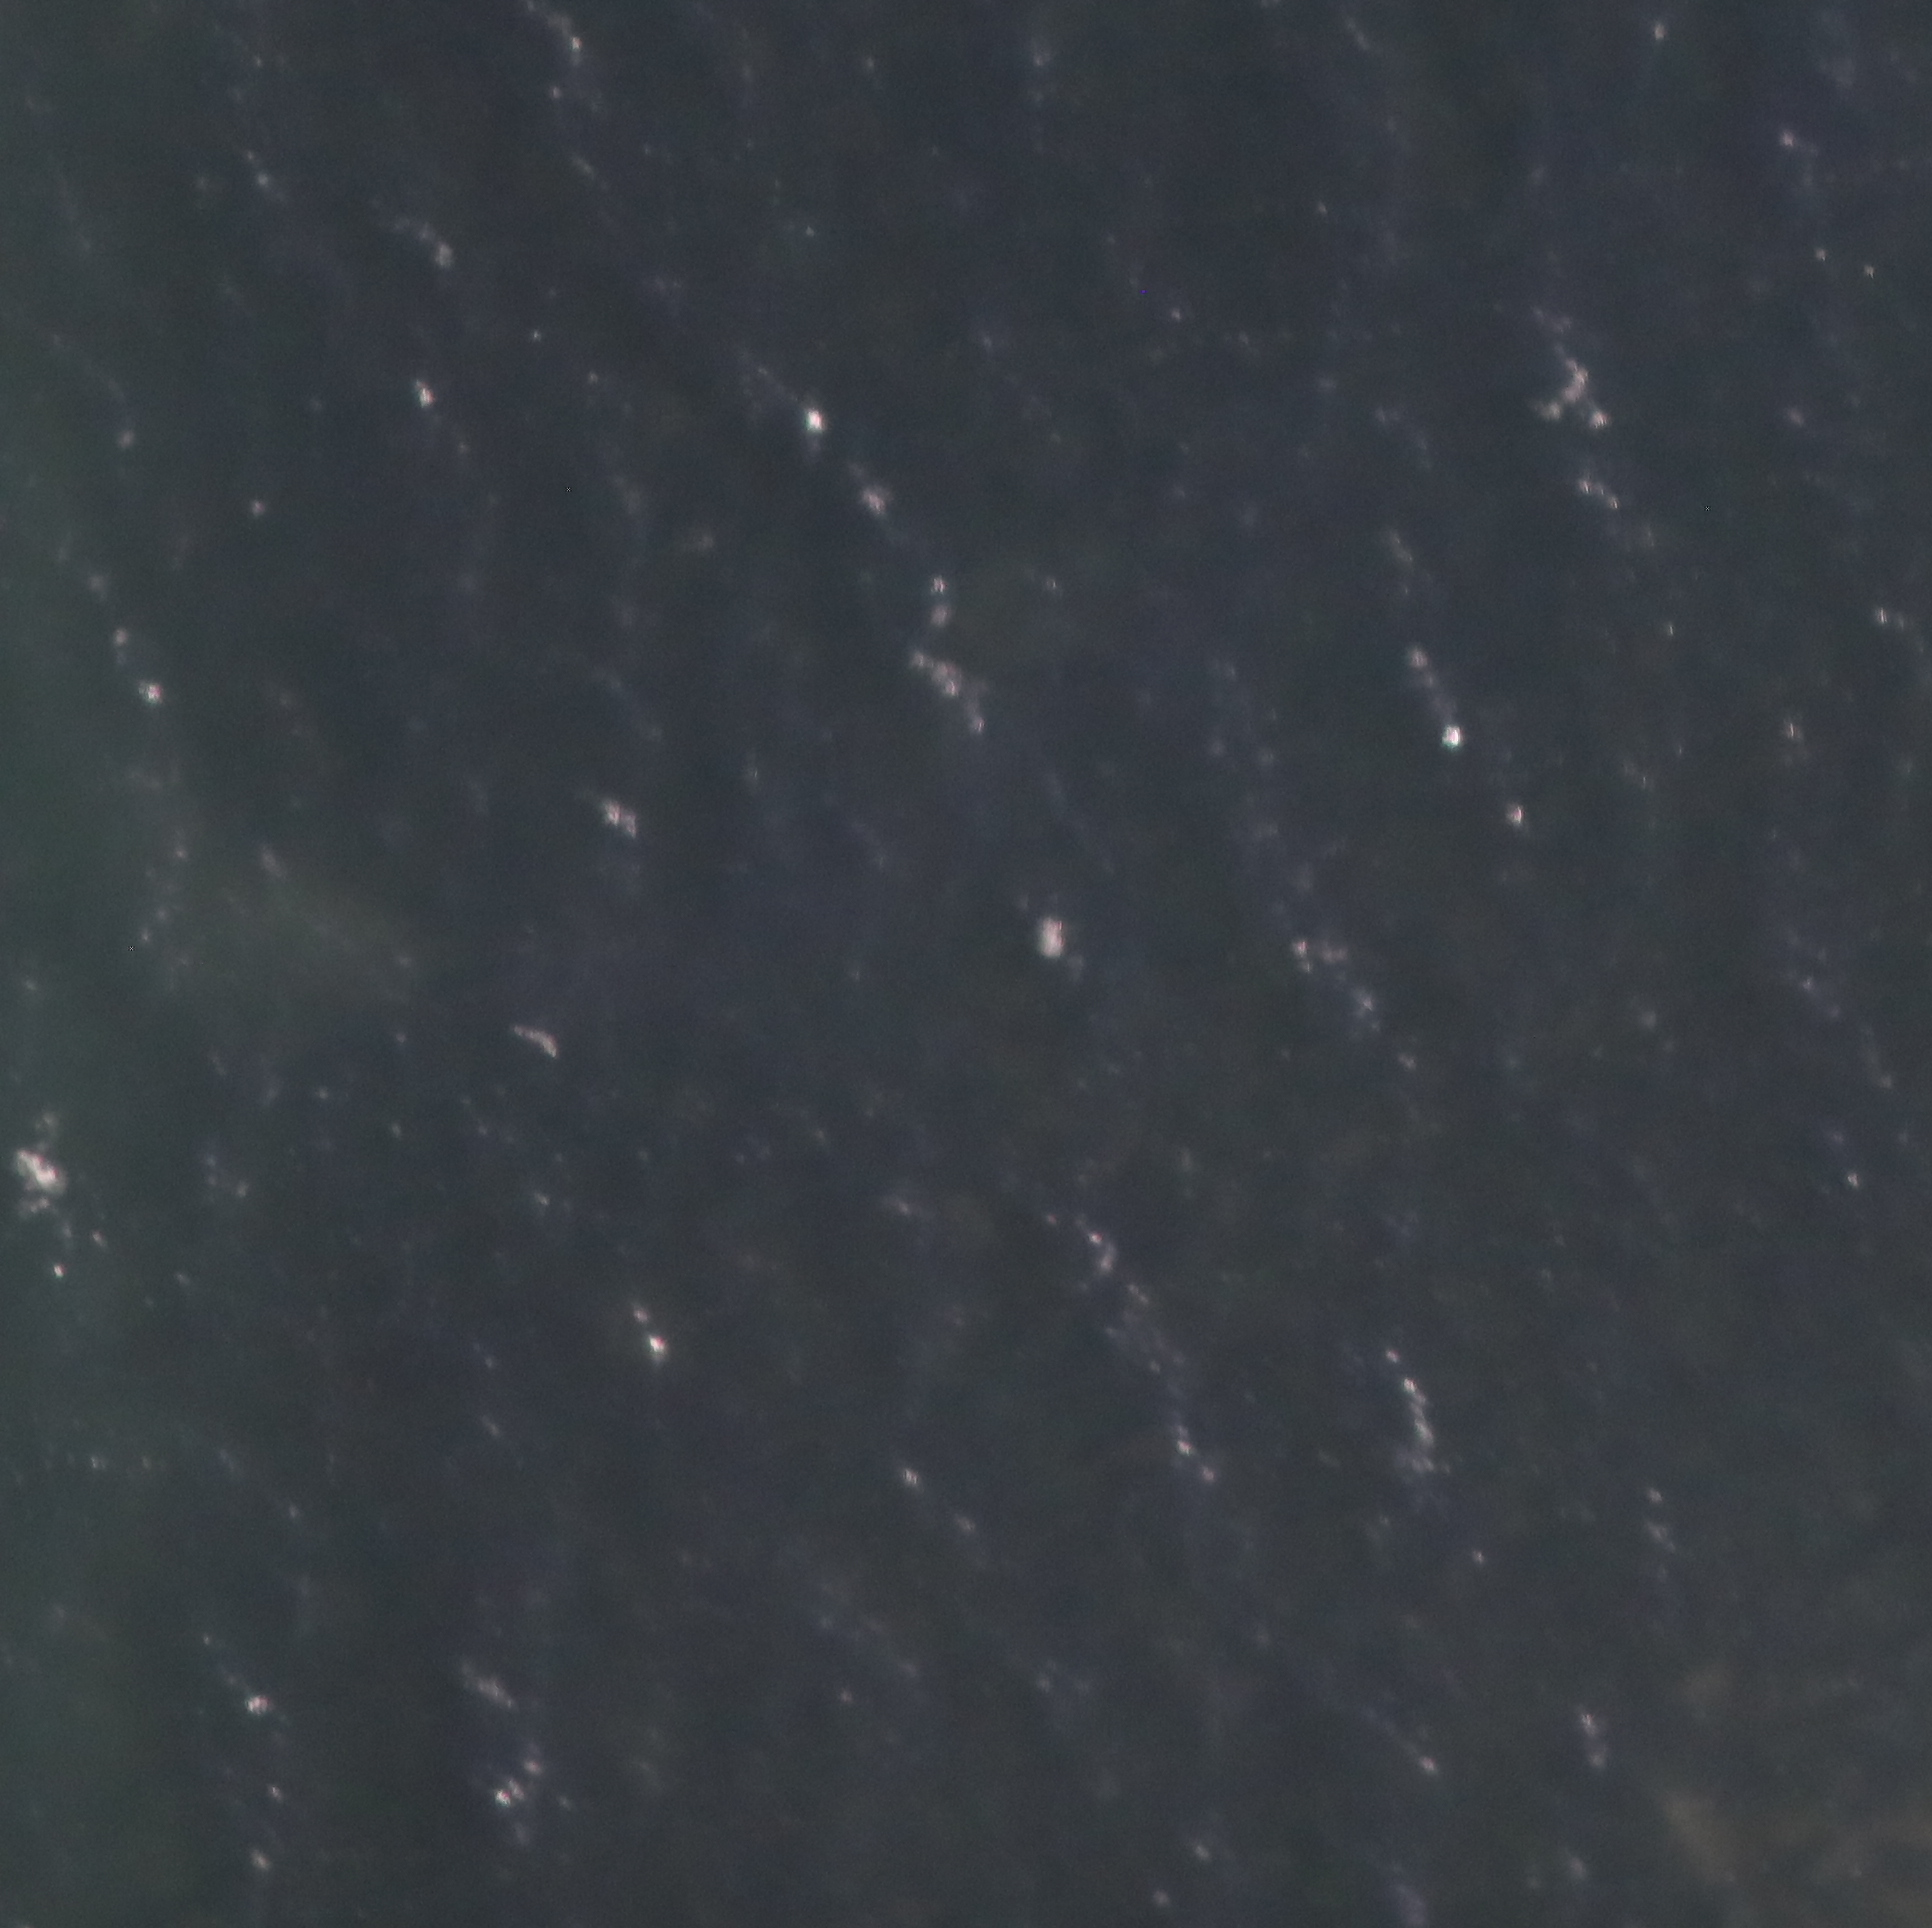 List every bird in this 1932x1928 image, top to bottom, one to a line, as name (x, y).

None